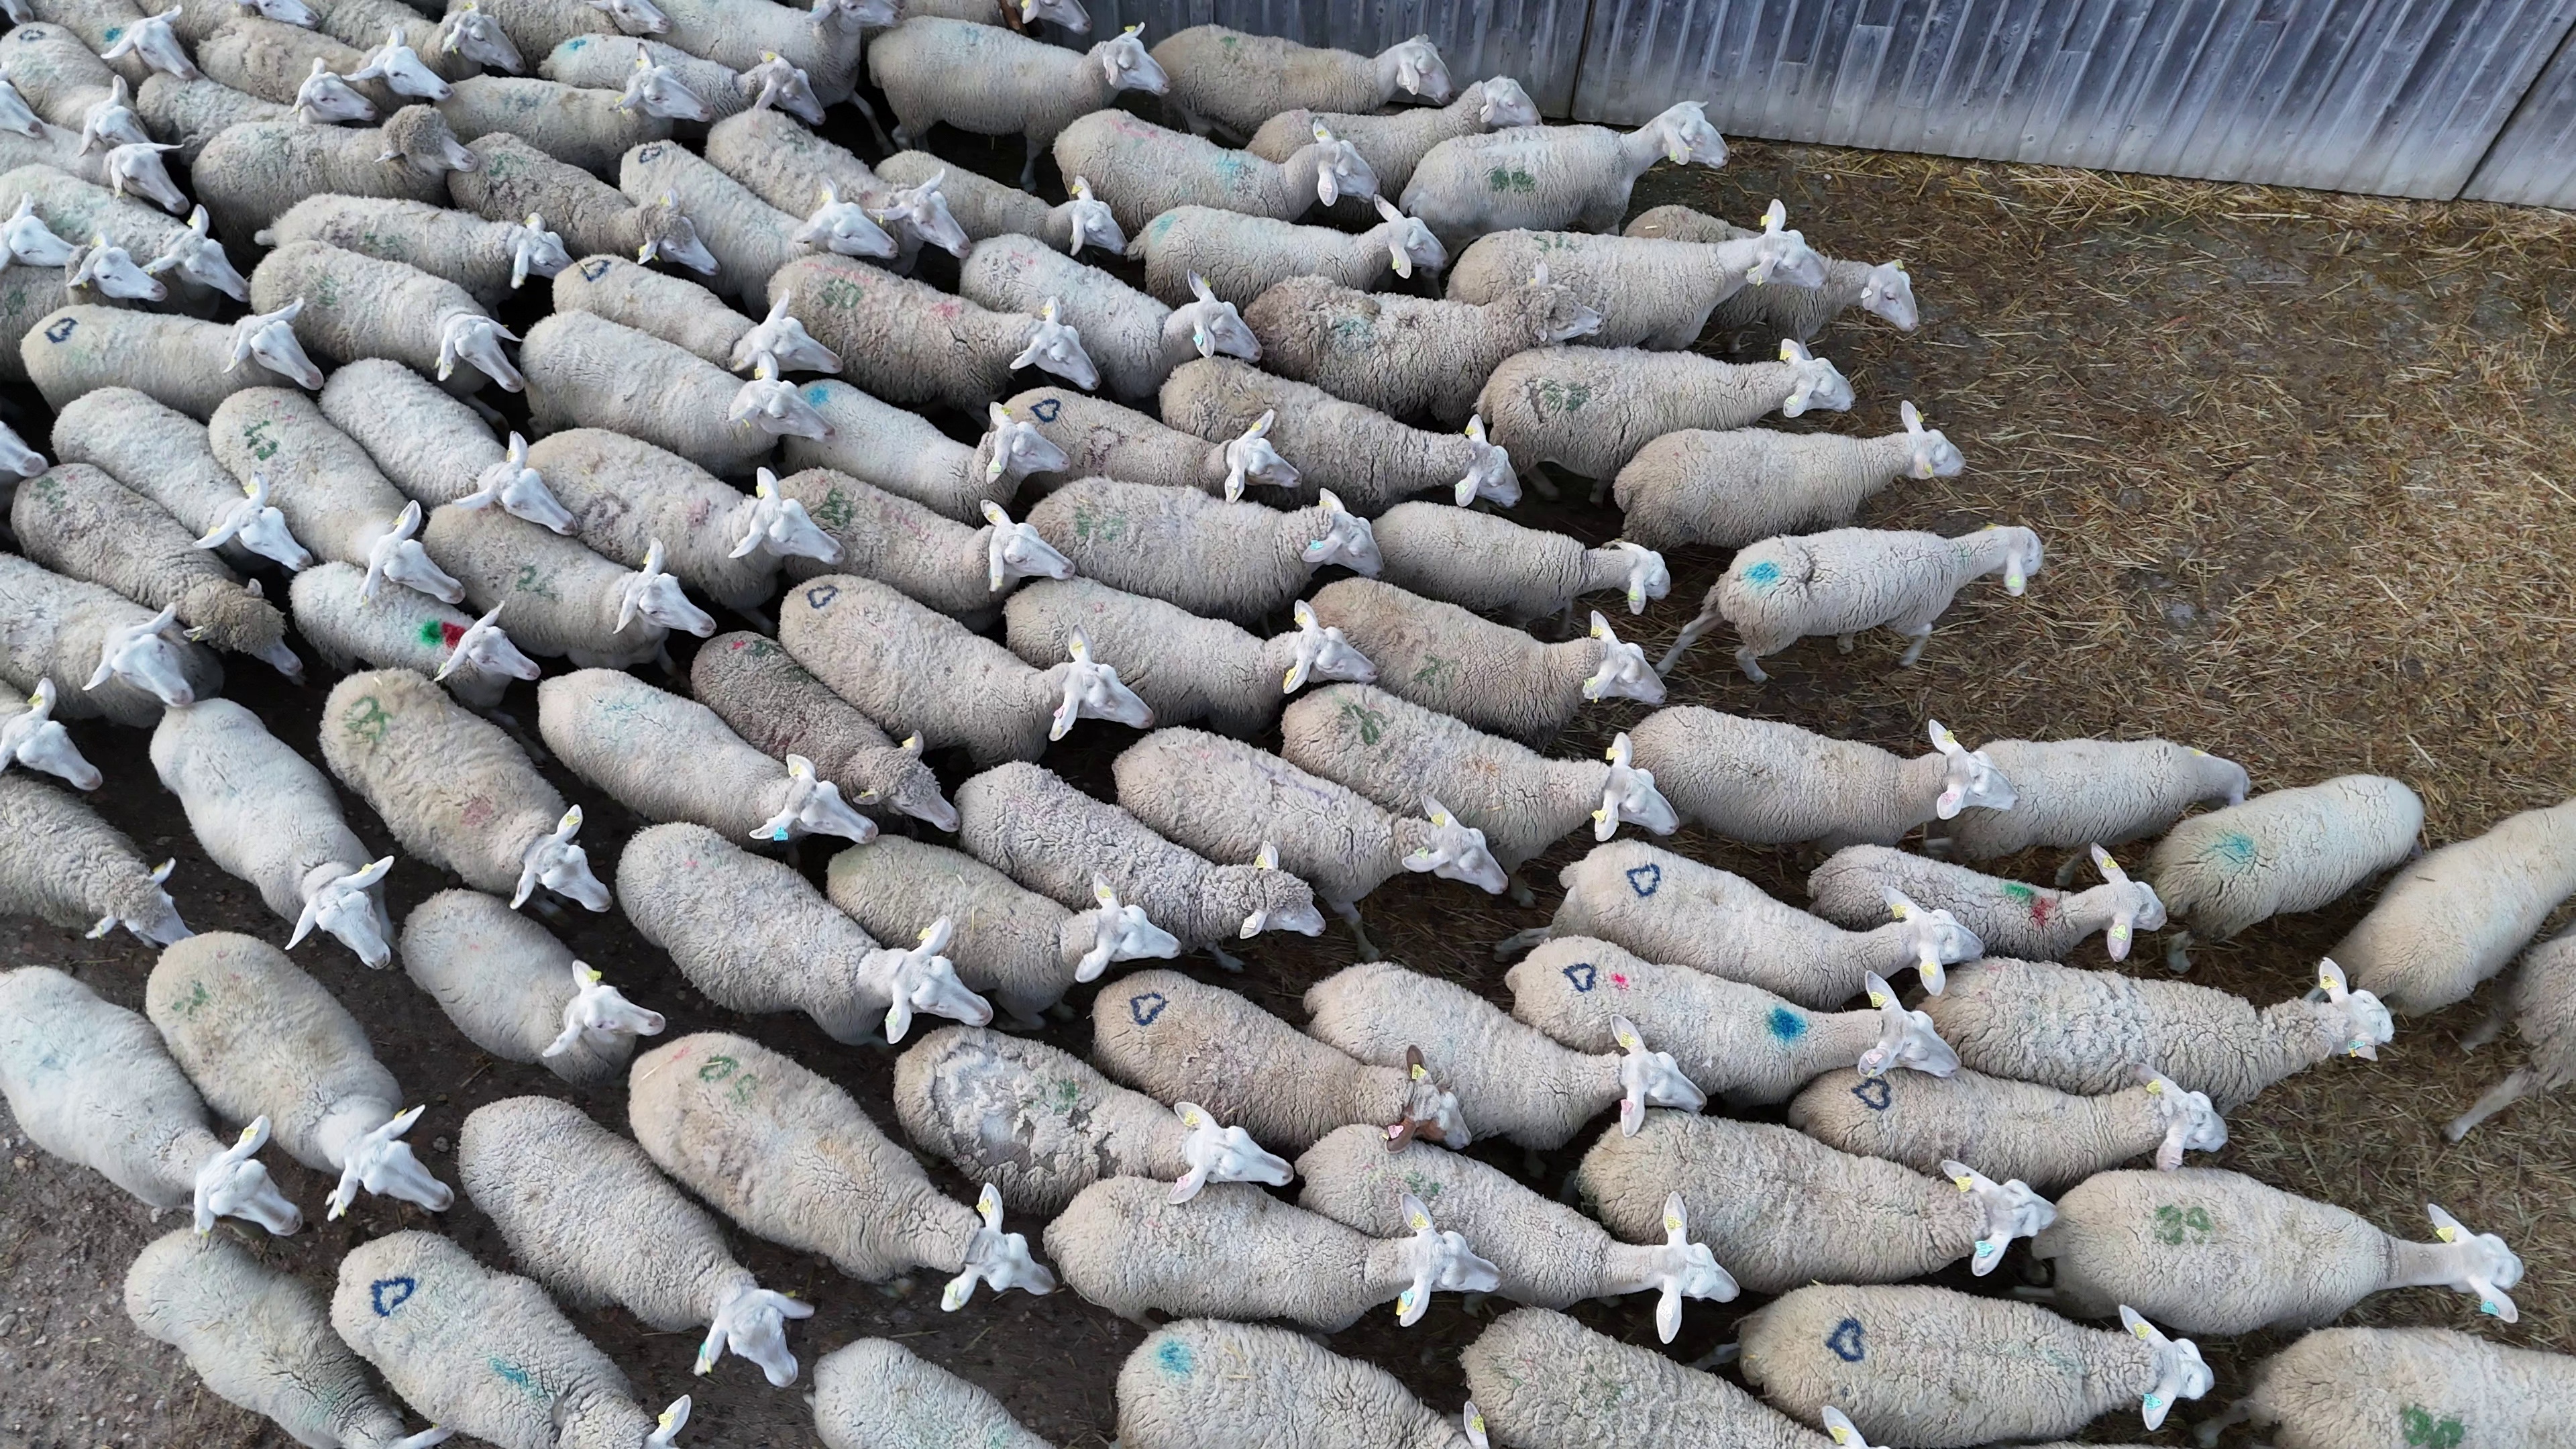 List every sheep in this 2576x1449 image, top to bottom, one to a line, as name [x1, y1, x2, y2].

sheep [27, 0, 196, 82]
sheep [300, 0, 525, 77]
sheep [446, 0, 671, 76]
sheep [647, 0, 902, 156]
sheep [868, 16, 1167, 163]
sheep [191, 18, 455, 129]
sheep [2, 21, 161, 151]
sheep [1152, 23, 1454, 147]
sheep [538, 34, 826, 126]
sheep [435, 44, 715, 182]
sheep [136, 56, 377, 149]
sheep [1247, 76, 1542, 223]
sheep [1398, 100, 1734, 257]
sheep [185, 104, 479, 254]
sheep [1060, 108, 1384, 232]
sheep [707, 110, 968, 269]
sheep [0, 121, 192, 210]
sheep [450, 131, 723, 277]
sheep [623, 142, 893, 288]
sheep [874, 149, 1135, 264]
sheep [3, 162, 245, 303]
sheep [258, 193, 579, 324]
sheep [1129, 194, 1451, 298]
sheep [1447, 199, 1824, 351]
sheep [1624, 204, 1921, 360]
sheep [0, 233, 167, 386]
sheep [958, 234, 1262, 405]
sheep [249, 241, 520, 389]
sheep [551, 251, 850, 378]
sheep [775, 254, 1100, 422]
sheep [1243, 257, 1606, 424]
sheep [17, 296, 325, 424]
sheep [517, 307, 837, 474]
sheep [1473, 321, 1655, 489]
sheep [1481, 322, 1850, 438]
sheep [1160, 355, 1519, 519]
sheep [320, 359, 577, 536]
sheep [736, 368, 1070, 511]
sheep [206, 378, 467, 605]
sheep [981, 381, 1305, 499]
sheep [53, 387, 314, 571]
sheep [1618, 400, 1962, 545]
sheep [483, 419, 812, 608]
sheep [6, 459, 299, 673]
sheep [739, 462, 1076, 610]
sheep [1019, 476, 1370, 622]
sheep [1335, 483, 1673, 627]
sheep [424, 492, 703, 665]
sheep [1663, 523, 2042, 686]
sheep [1308, 532, 1668, 711]
sheep [0, 551, 217, 721]
sheep [288, 561, 538, 717]
sheep [1005, 570, 1357, 732]
sheep [1307, 574, 1666, 735]
sheep [780, 575, 1155, 784]
sheep [688, 626, 957, 830]
sheep [535, 663, 879, 844]
sheep [321, 666, 607, 914]
sheep [0, 675, 102, 792]
sheep [1282, 682, 1671, 897]
sheep [149, 697, 403, 976]
sheep [1618, 706, 2016, 853]
sheep [1111, 728, 1510, 953]
sheep [1926, 737, 2249, 879]
sheep [953, 761, 1325, 964]
sheep [0, 774, 189, 954]
sheep [2144, 775, 2430, 945]
sheep [2301, 793, 2576, 1018]
sheep [618, 824, 995, 1044]
sheep [825, 829, 1183, 1020]
sheep [1553, 831, 1972, 1010]
sheep [1806, 832, 2065, 927]
sheep [1812, 844, 2167, 962]
sheep [397, 890, 665, 1080]
sheep [146, 933, 451, 1227]
sheep [1507, 933, 1960, 1119]
sheep [2449, 934, 2576, 1144]
sheep [1909, 954, 2395, 1116]
sheep [1302, 960, 1705, 1163]
sheep [0, 965, 300, 1240]
sheep [1091, 968, 1472, 1163]
sheep [894, 1026, 1294, 1202]
sheep [630, 1034, 1055, 1314]
sheep [1795, 1055, 2230, 1187]
sheep [458, 1097, 818, 1388]
sheep [1573, 1109, 2057, 1304]
sheep [1296, 1126, 1739, 1342]
sheep [2026, 1168, 2526, 1331]
sheep [1044, 1179, 1473, 1339]
sheep [125, 1223, 456, 1449]
sheep [331, 1232, 689, 1449]
sheep [1706, 1282, 2216, 1449]
sheep [1461, 1306, 1887, 1449]
sheep [1115, 1320, 1489, 1449]
sheep [2192, 1325, 2576, 1449]
sheep [806, 1337, 1068, 1449]